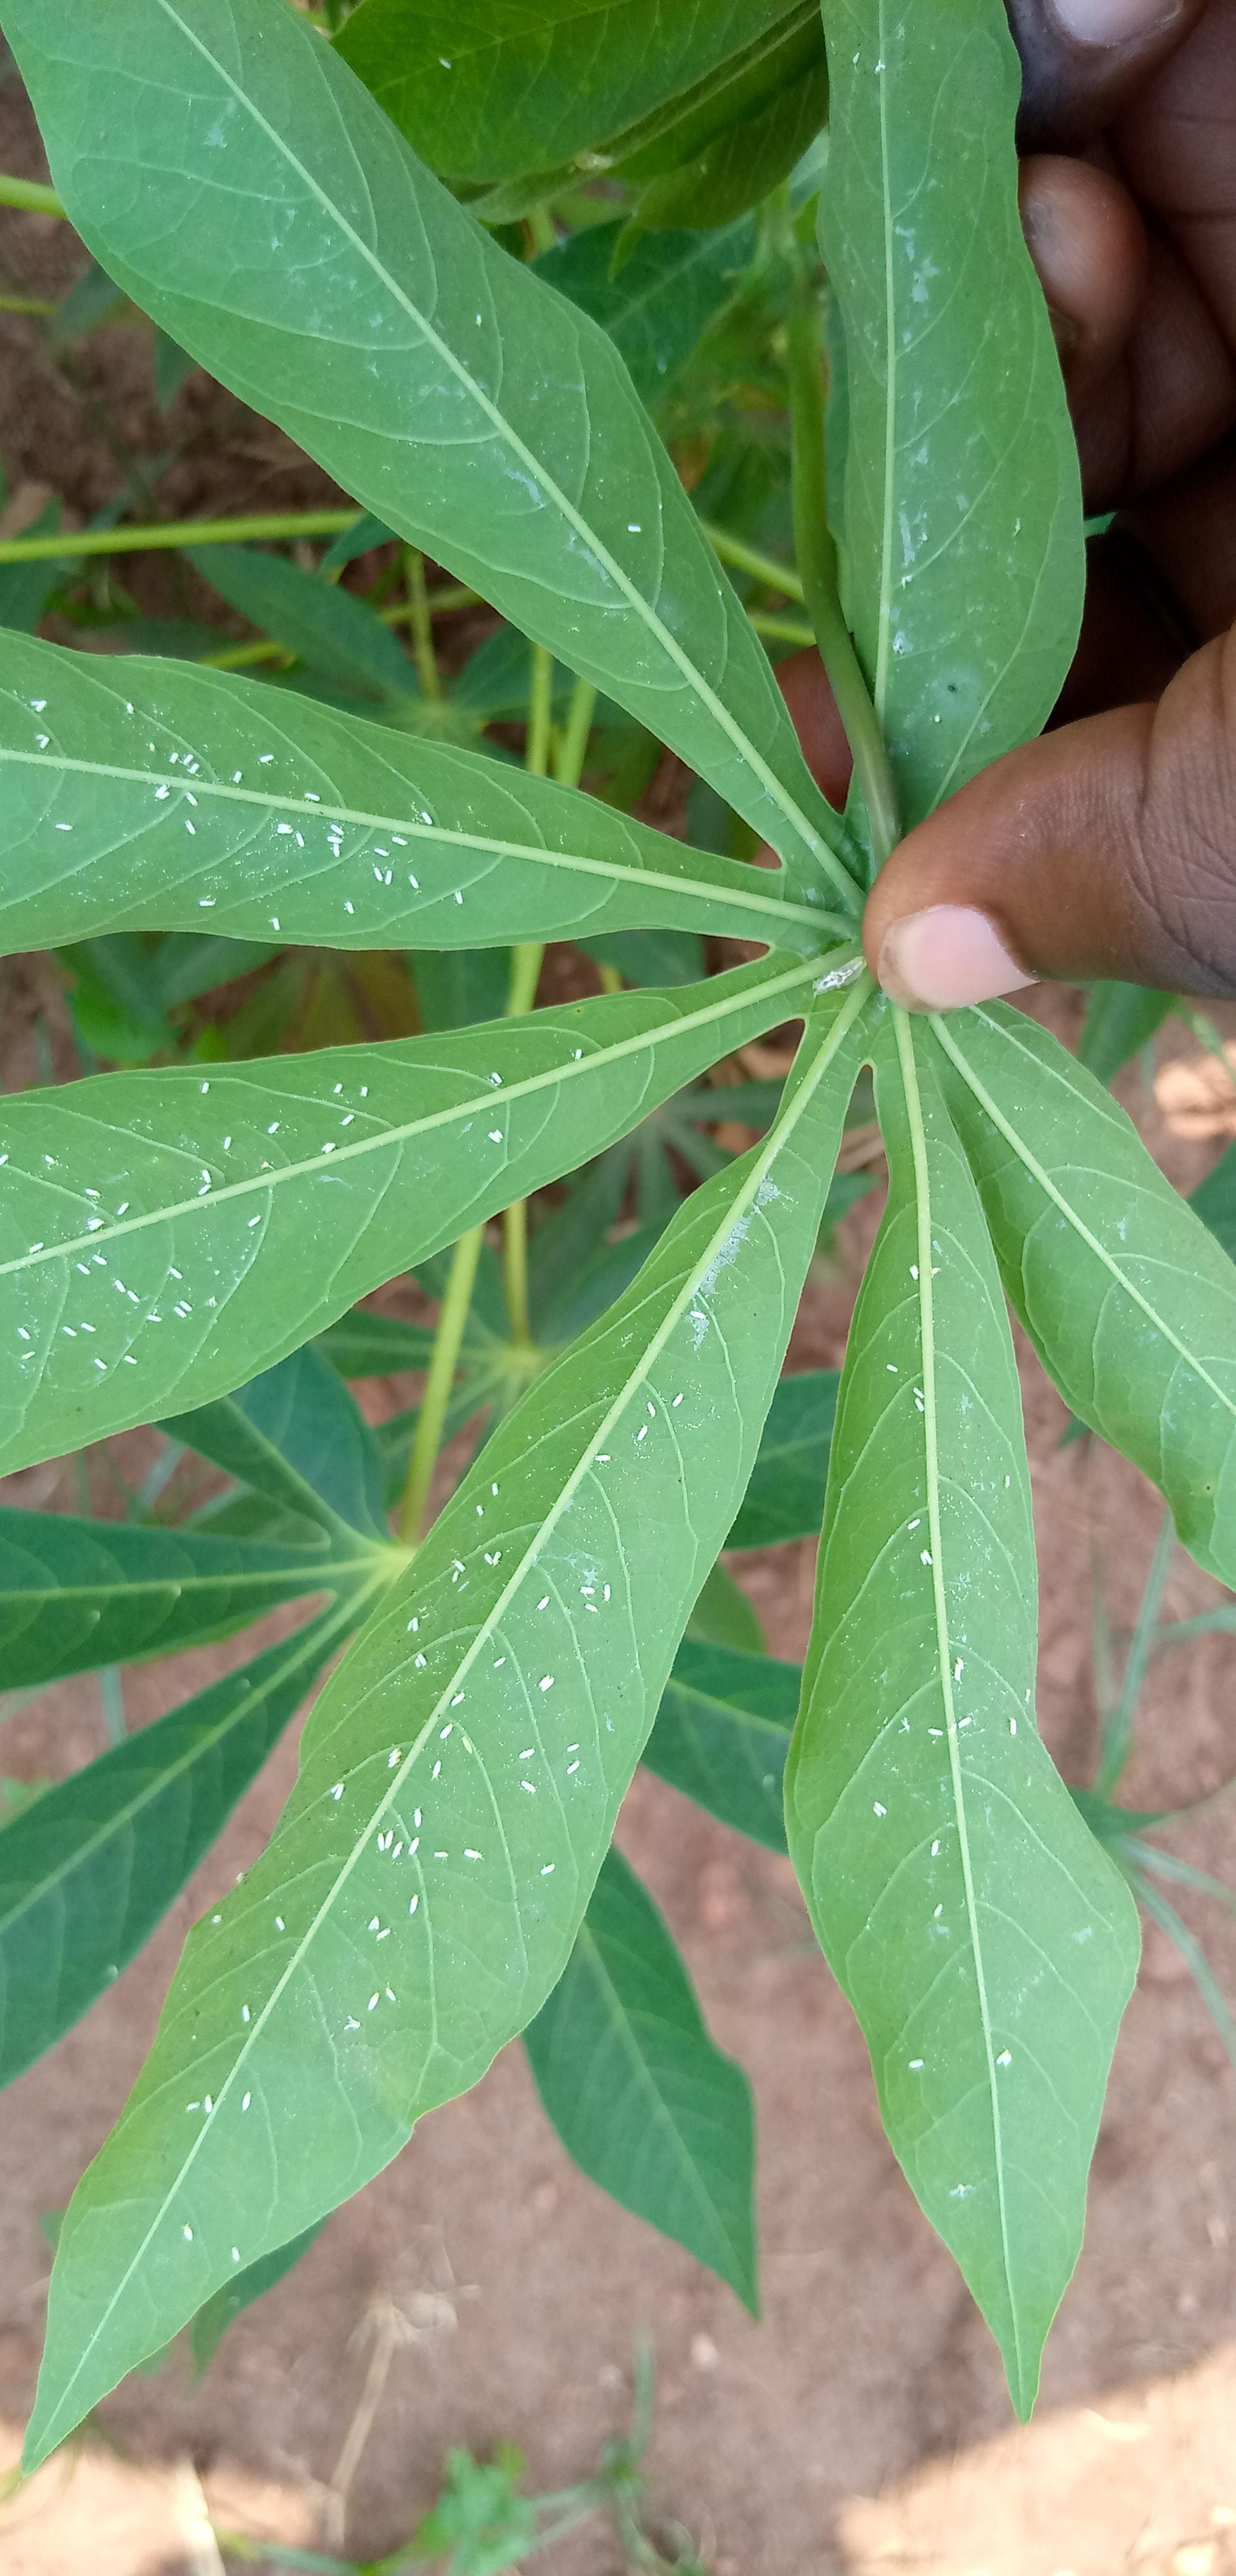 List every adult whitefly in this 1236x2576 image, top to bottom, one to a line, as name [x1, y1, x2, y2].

whitefly [435, 55, 456, 72]
whitefly [871, 55, 891, 77]
whitefly [470, 310, 488, 330]
whitefly [624, 520, 646, 538]
whitefly [28, 696, 51, 716]
whitefly [121, 696, 136, 718]
whitefly [33, 733, 46, 741]
whitefly [40, 734, 51, 749]
whitefly [166, 749, 180, 768]
whitefly [256, 749, 275, 766]
whitefly [181, 752, 196, 767]
whitefly [185, 761, 201, 777]
whitefly [228, 768, 245, 788]
whitefly [153, 781, 174, 802]
whitefly [183, 788, 202, 808]
whitefly [301, 791, 325, 806]
whitefly [418, 809, 438, 827]
whitefly [183, 816, 198, 838]
whitefly [48, 820, 77, 833]
whitefly [326, 822, 350, 838]
whitefly [292, 828, 309, 851]
whitefly [389, 833, 409, 849]
whitefly [323, 835, 350, 846]
whitefly [331, 842, 342, 858]
whitefly [370, 845, 393, 860]
whitefly [370, 863, 386, 885]
whitefly [383, 867, 397, 889]
whitefly [406, 872, 422, 892]
whitefly [453, 885, 466, 909]
whitefly [195, 895, 218, 911]
whitefly [341, 897, 359, 917]
whitefly [269, 913, 286, 934]
whitefly [566, 1045, 586, 1065]
whitefly [488, 1068, 506, 1085]
whitefly [196, 1079, 216, 1096]
whitefly [332, 1081, 346, 1098]
whitefly [356, 1083, 370, 1102]
whitefly [339, 1113, 359, 1127]
whitefly [264, 1119, 283, 1139]
whitefly [492, 1128, 506, 1140]
whitefly [486, 1130, 501, 1144]
whitefly [219, 1133, 233, 1153]
whitefly [319, 1141, 340, 1157]
whitefly [1, 1151, 10, 1168]
whitefly [41, 1152, 64, 1172]
whitefly [199, 1167, 216, 1184]
whitefly [195, 1184, 216, 1196]
whitefly [83, 1186, 104, 1199]
whitefly [114, 1200, 135, 1217]
whitefly [245, 1211, 267, 1231]
whitefly [84, 1217, 109, 1235]
whitefly [26, 1239, 48, 1255]
whitefly [89, 1253, 108, 1267]
whitefly [75, 1262, 93, 1278]
whitefly [908, 1262, 920, 1283]
whitefly [167, 1264, 185, 1282]
whitefly [113, 1276, 127, 1293]
whitefly [124, 1288, 143, 1305]
whitefly [178, 1299, 195, 1312]
whitefly [171, 1303, 189, 1320]
whitefly [686, 1307, 712, 1325]
whitefly [144, 1311, 164, 1325]
whitefly [77, 1320, 98, 1334]
whitefly [13, 1323, 37, 1344]
whitefly [59, 1323, 79, 1340]
whitefly [15, 1349, 39, 1362]
whitefly [124, 1354, 141, 1368]
whitefly [90, 1357, 111, 1374]
whitefly [880, 1361, 902, 1377]
whitefly [910, 1385, 924, 1401]
whitefly [669, 1388, 689, 1410]
whitefly [913, 1396, 925, 1415]
whitefly [644, 1397, 661, 1419]
whitefly [633, 1421, 653, 1446]
whitefly [591, 1451, 613, 1464]
whitefly [1000, 1472, 1014, 1494]
whitefly [488, 1479, 502, 1500]
whitefly [473, 1501, 487, 1519]
whitefly [905, 1515, 924, 1533]
whitefly [919, 1549, 935, 1569]
whitefly [482, 1550, 493, 1567]
whitefly [491, 1550, 506, 1567]
whitefly [451, 1557, 468, 1574]
whitefly [449, 1569, 461, 1586]
whitefly [601, 1580, 613, 1603]
whitefly [577, 1584, 598, 1598]
whitefly [535, 1593, 552, 1615]
whitefly [579, 1601, 603, 1616]
whitefly [412, 1615, 424, 1634]
whitefly [404, 1617, 415, 1633]
whitefly [415, 1651, 428, 1669]
whitefly [489, 1654, 509, 1671]
whitefly [955, 1655, 966, 1671]
whitefly [950, 1661, 963, 1685]
whitefly [534, 1673, 561, 1693]
whitefly [1023, 1686, 1033, 1707]
whitefly [445, 1689, 471, 1709]
whitefly [1003, 1710, 1027, 1738]
whitefly [894, 1713, 911, 1736]
whitefly [955, 1714, 975, 1732]
whitefly [437, 1721, 456, 1743]
whitefly [924, 1726, 946, 1740]
whitefly [458, 1734, 476, 1756]
whitefly [563, 1740, 583, 1754]
whitefly [510, 1743, 543, 1765]
whitefly [388, 1747, 406, 1759]
whitefly [386, 1757, 402, 1770]
whitefly [426, 1757, 449, 1784]
whitefly [563, 1758, 588, 1777]
whitefly [516, 1778, 540, 1796]
whitefly [334, 1781, 346, 1802]
whitefly [329, 1781, 339, 1794]
whitefly [872, 1800, 888, 1815]
whitefly [411, 1804, 424, 1830]
whitefly [871, 1804, 883, 1819]
whitefly [384, 1829, 398, 1850]
whitefly [373, 1832, 385, 1855]
whitefly [406, 1833, 422, 1855]
whitefly [927, 1836, 944, 1862]
whitefly [389, 1839, 407, 1859]
whitefly [462, 1844, 485, 1863]
whitefly [429, 1848, 452, 1864]
whitefly [538, 1862, 560, 1880]
whitefly [405, 1891, 424, 1917]
whitefly [930, 1900, 946, 1921]
whitefly [207, 1908, 225, 1927]
whitefly [272, 1911, 289, 1937]
whitefly [365, 1914, 382, 1933]
whitefly [373, 1926, 395, 1942]
whitefly [384, 1982, 400, 2004]
whitefly [366, 1989, 384, 2014]
whitefly [237, 2001, 256, 2024]
whitefly [337, 2012, 364, 2033]
whitefly [991, 2048, 1015, 2070]
whitefly [904, 2055, 930, 2071]
whitefly [237, 2088, 256, 2115]
whitefly [202, 2091, 218, 2116]
whitefly [183, 2099, 202, 2113]
whitefly [947, 2180, 975, 2201]
whitefly [180, 2221, 197, 2242]
whitefly [229, 2243, 241, 2266]